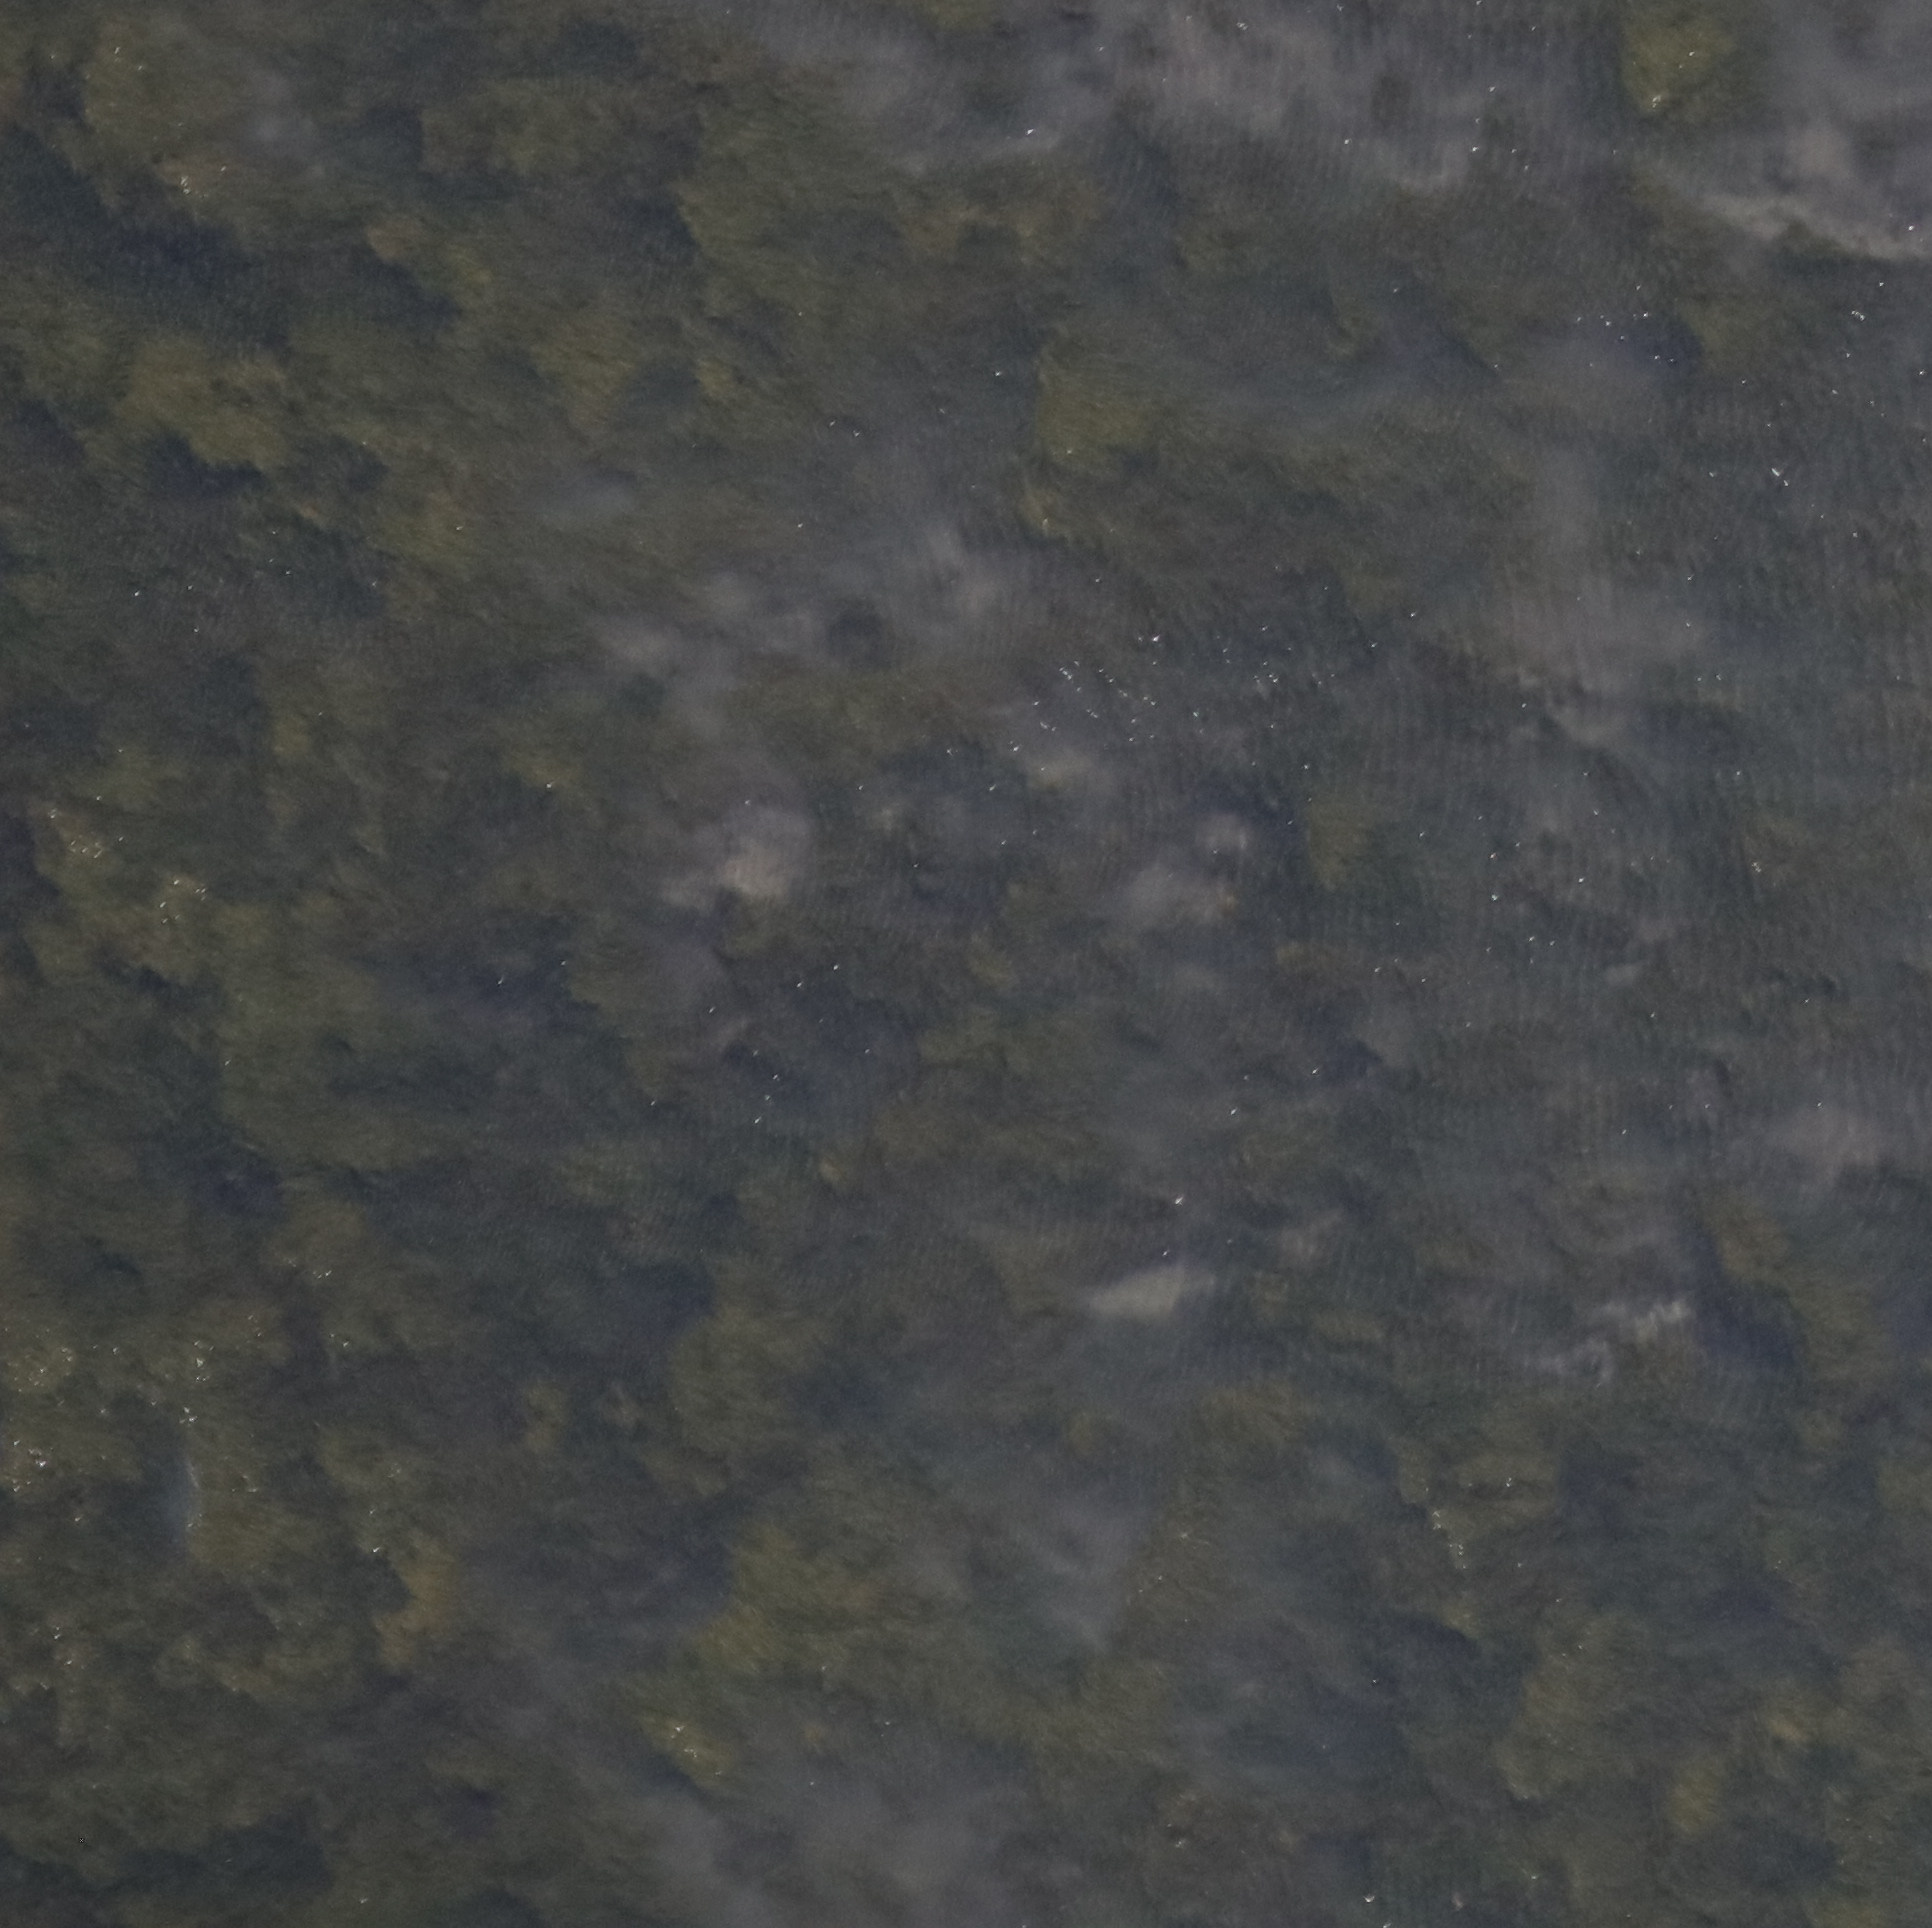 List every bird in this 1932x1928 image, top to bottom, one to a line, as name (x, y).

None